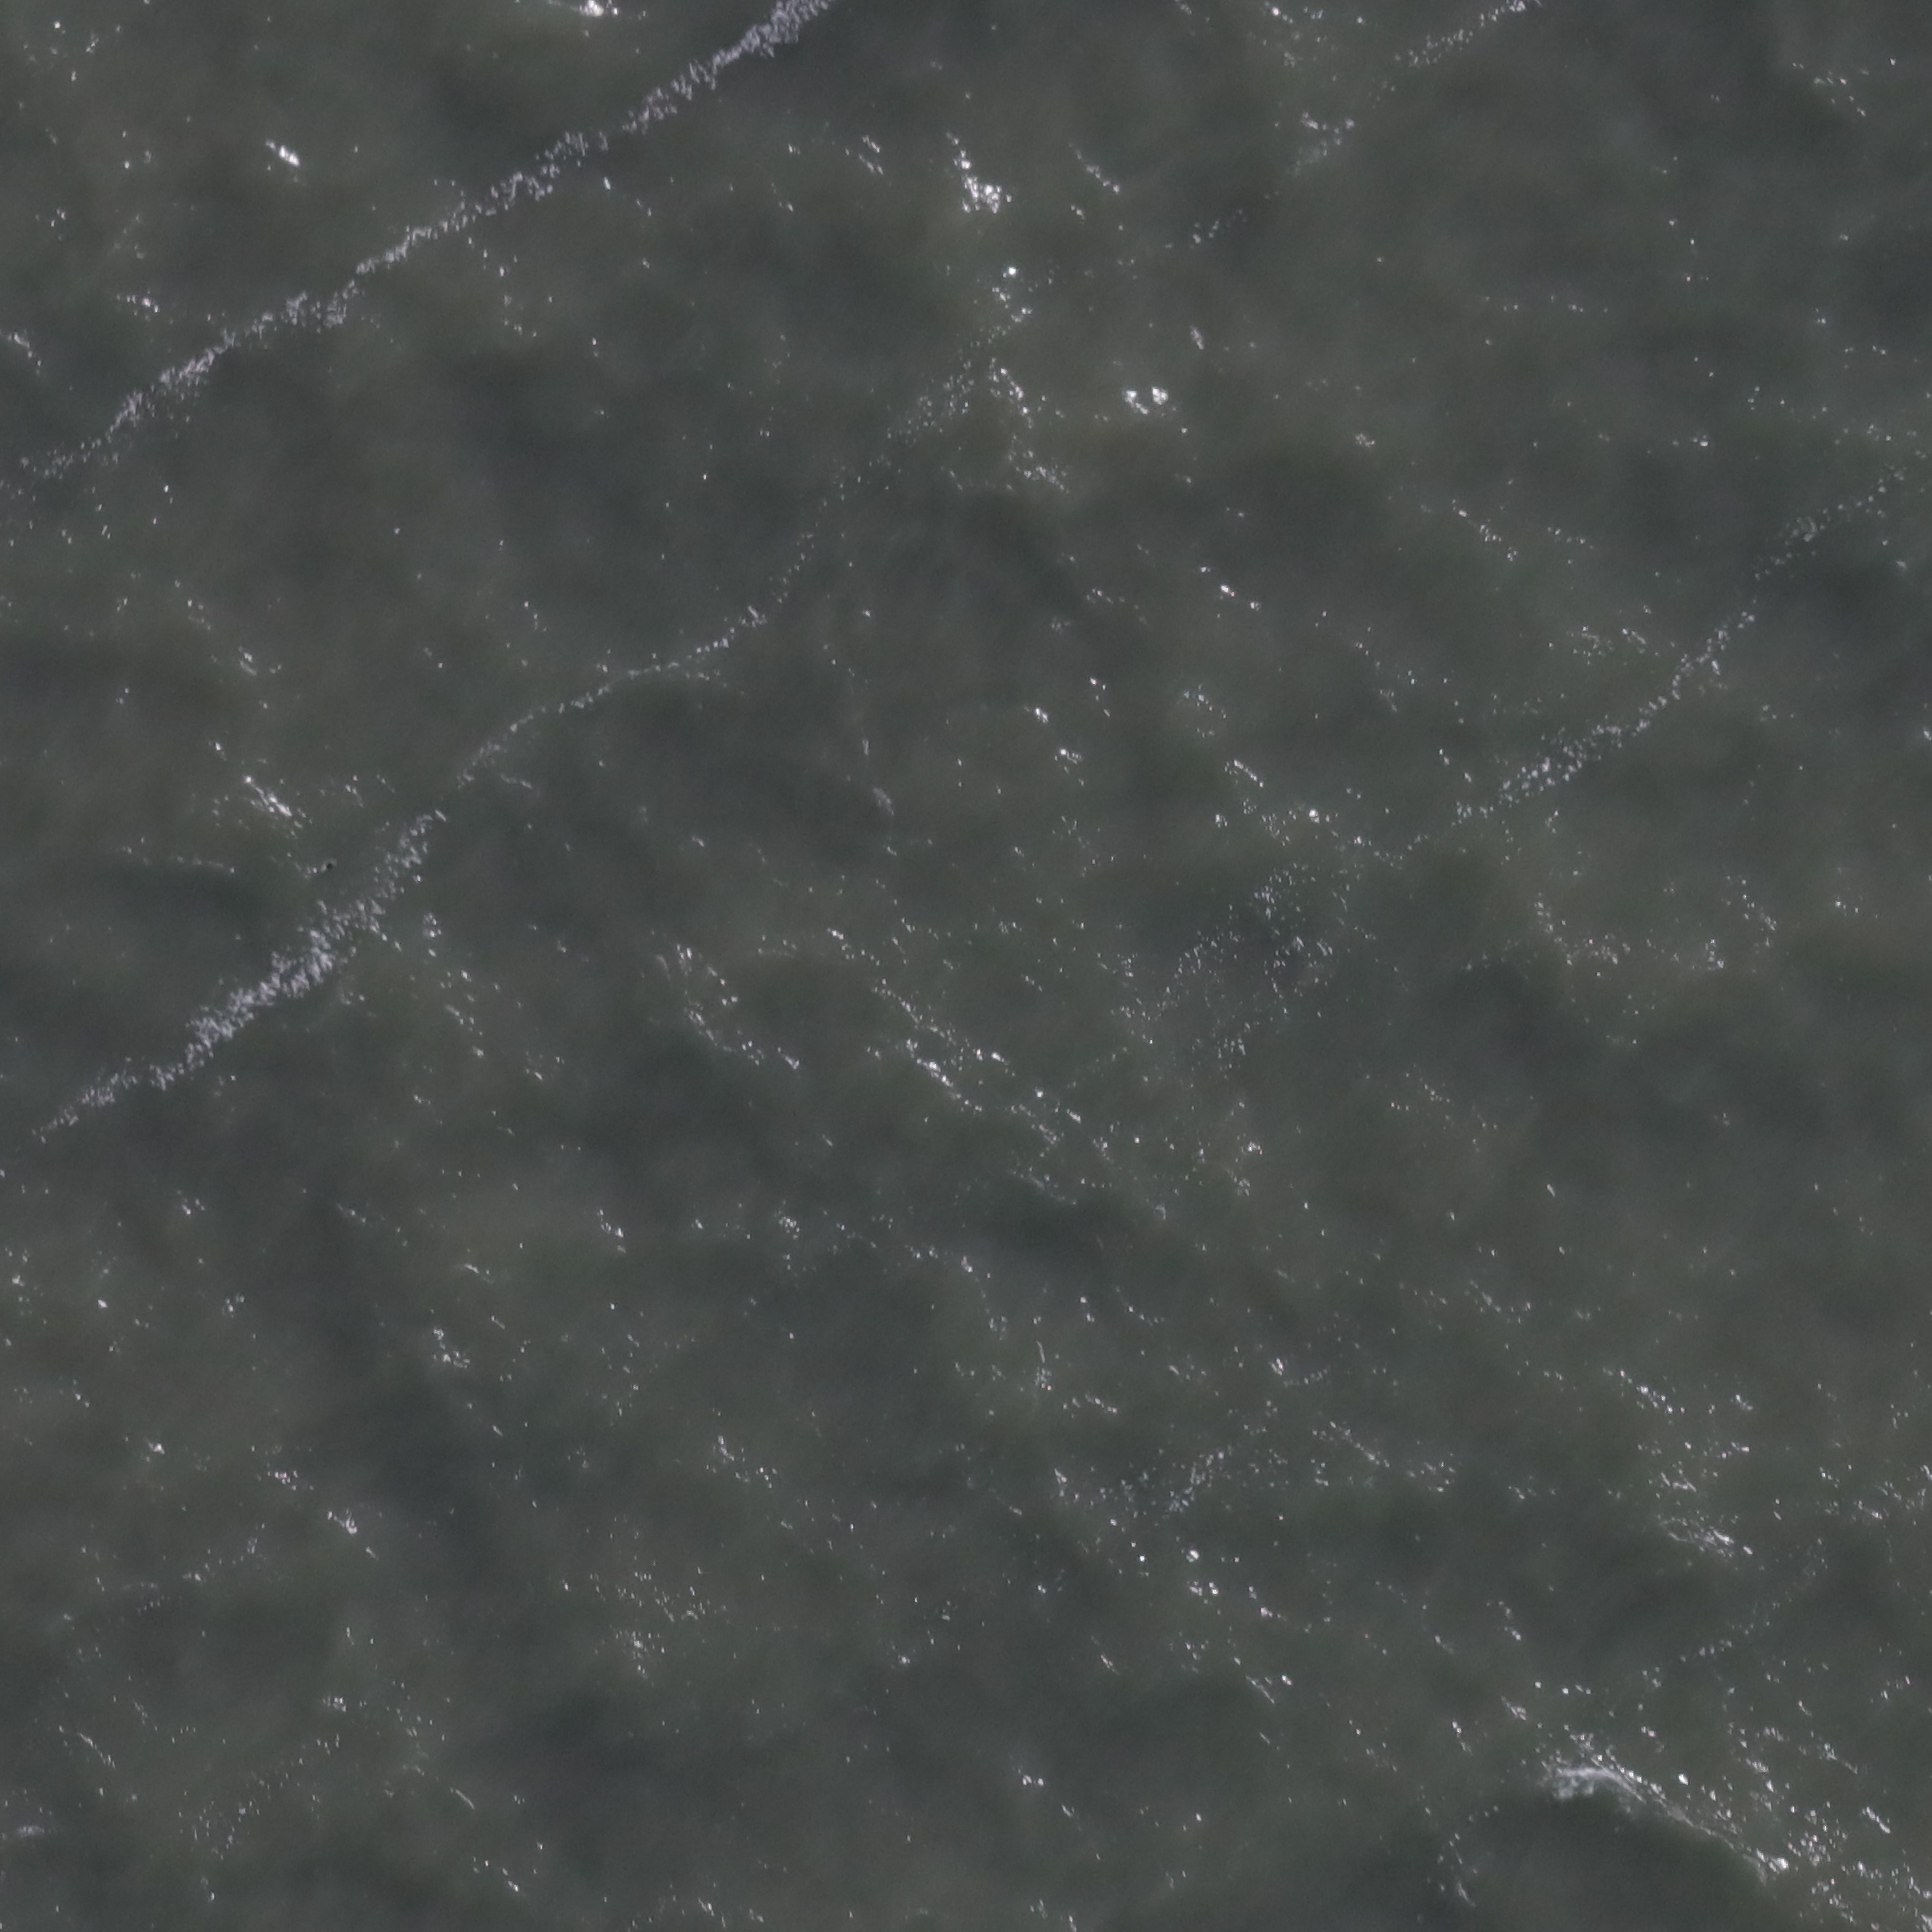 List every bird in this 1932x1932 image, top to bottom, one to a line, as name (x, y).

None